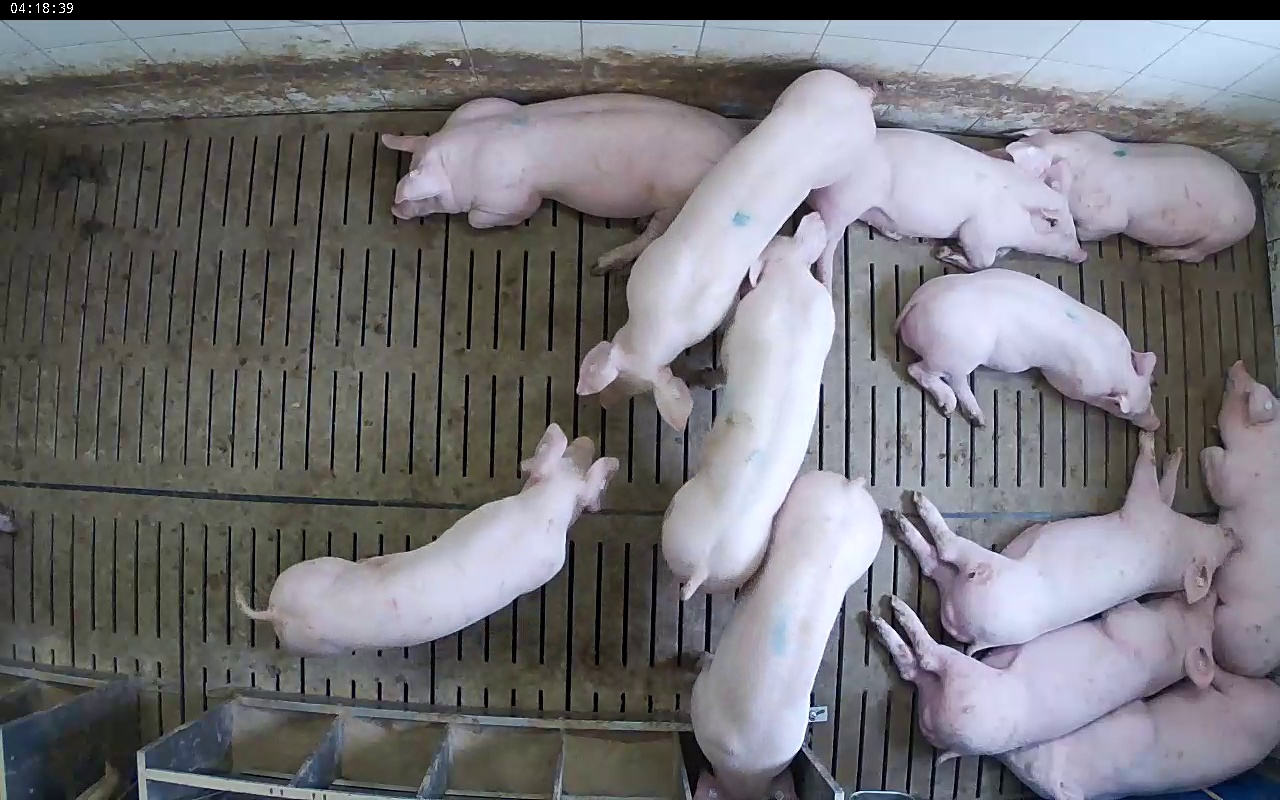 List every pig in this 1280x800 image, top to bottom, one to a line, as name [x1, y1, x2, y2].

pig [576, 67, 878, 435]
pig [382, 95, 746, 277]
pig [806, 123, 1088, 295]
pig [984, 127, 1256, 265]
pig [658, 211, 840, 599]
pig [894, 267, 1159, 435]
pig [1204, 359, 1278, 677]
pig [230, 422, 622, 653]
pig [886, 430, 1240, 656]
pig [691, 471, 882, 799]
pig [869, 584, 1218, 764]
pig [988, 669, 1278, 799]